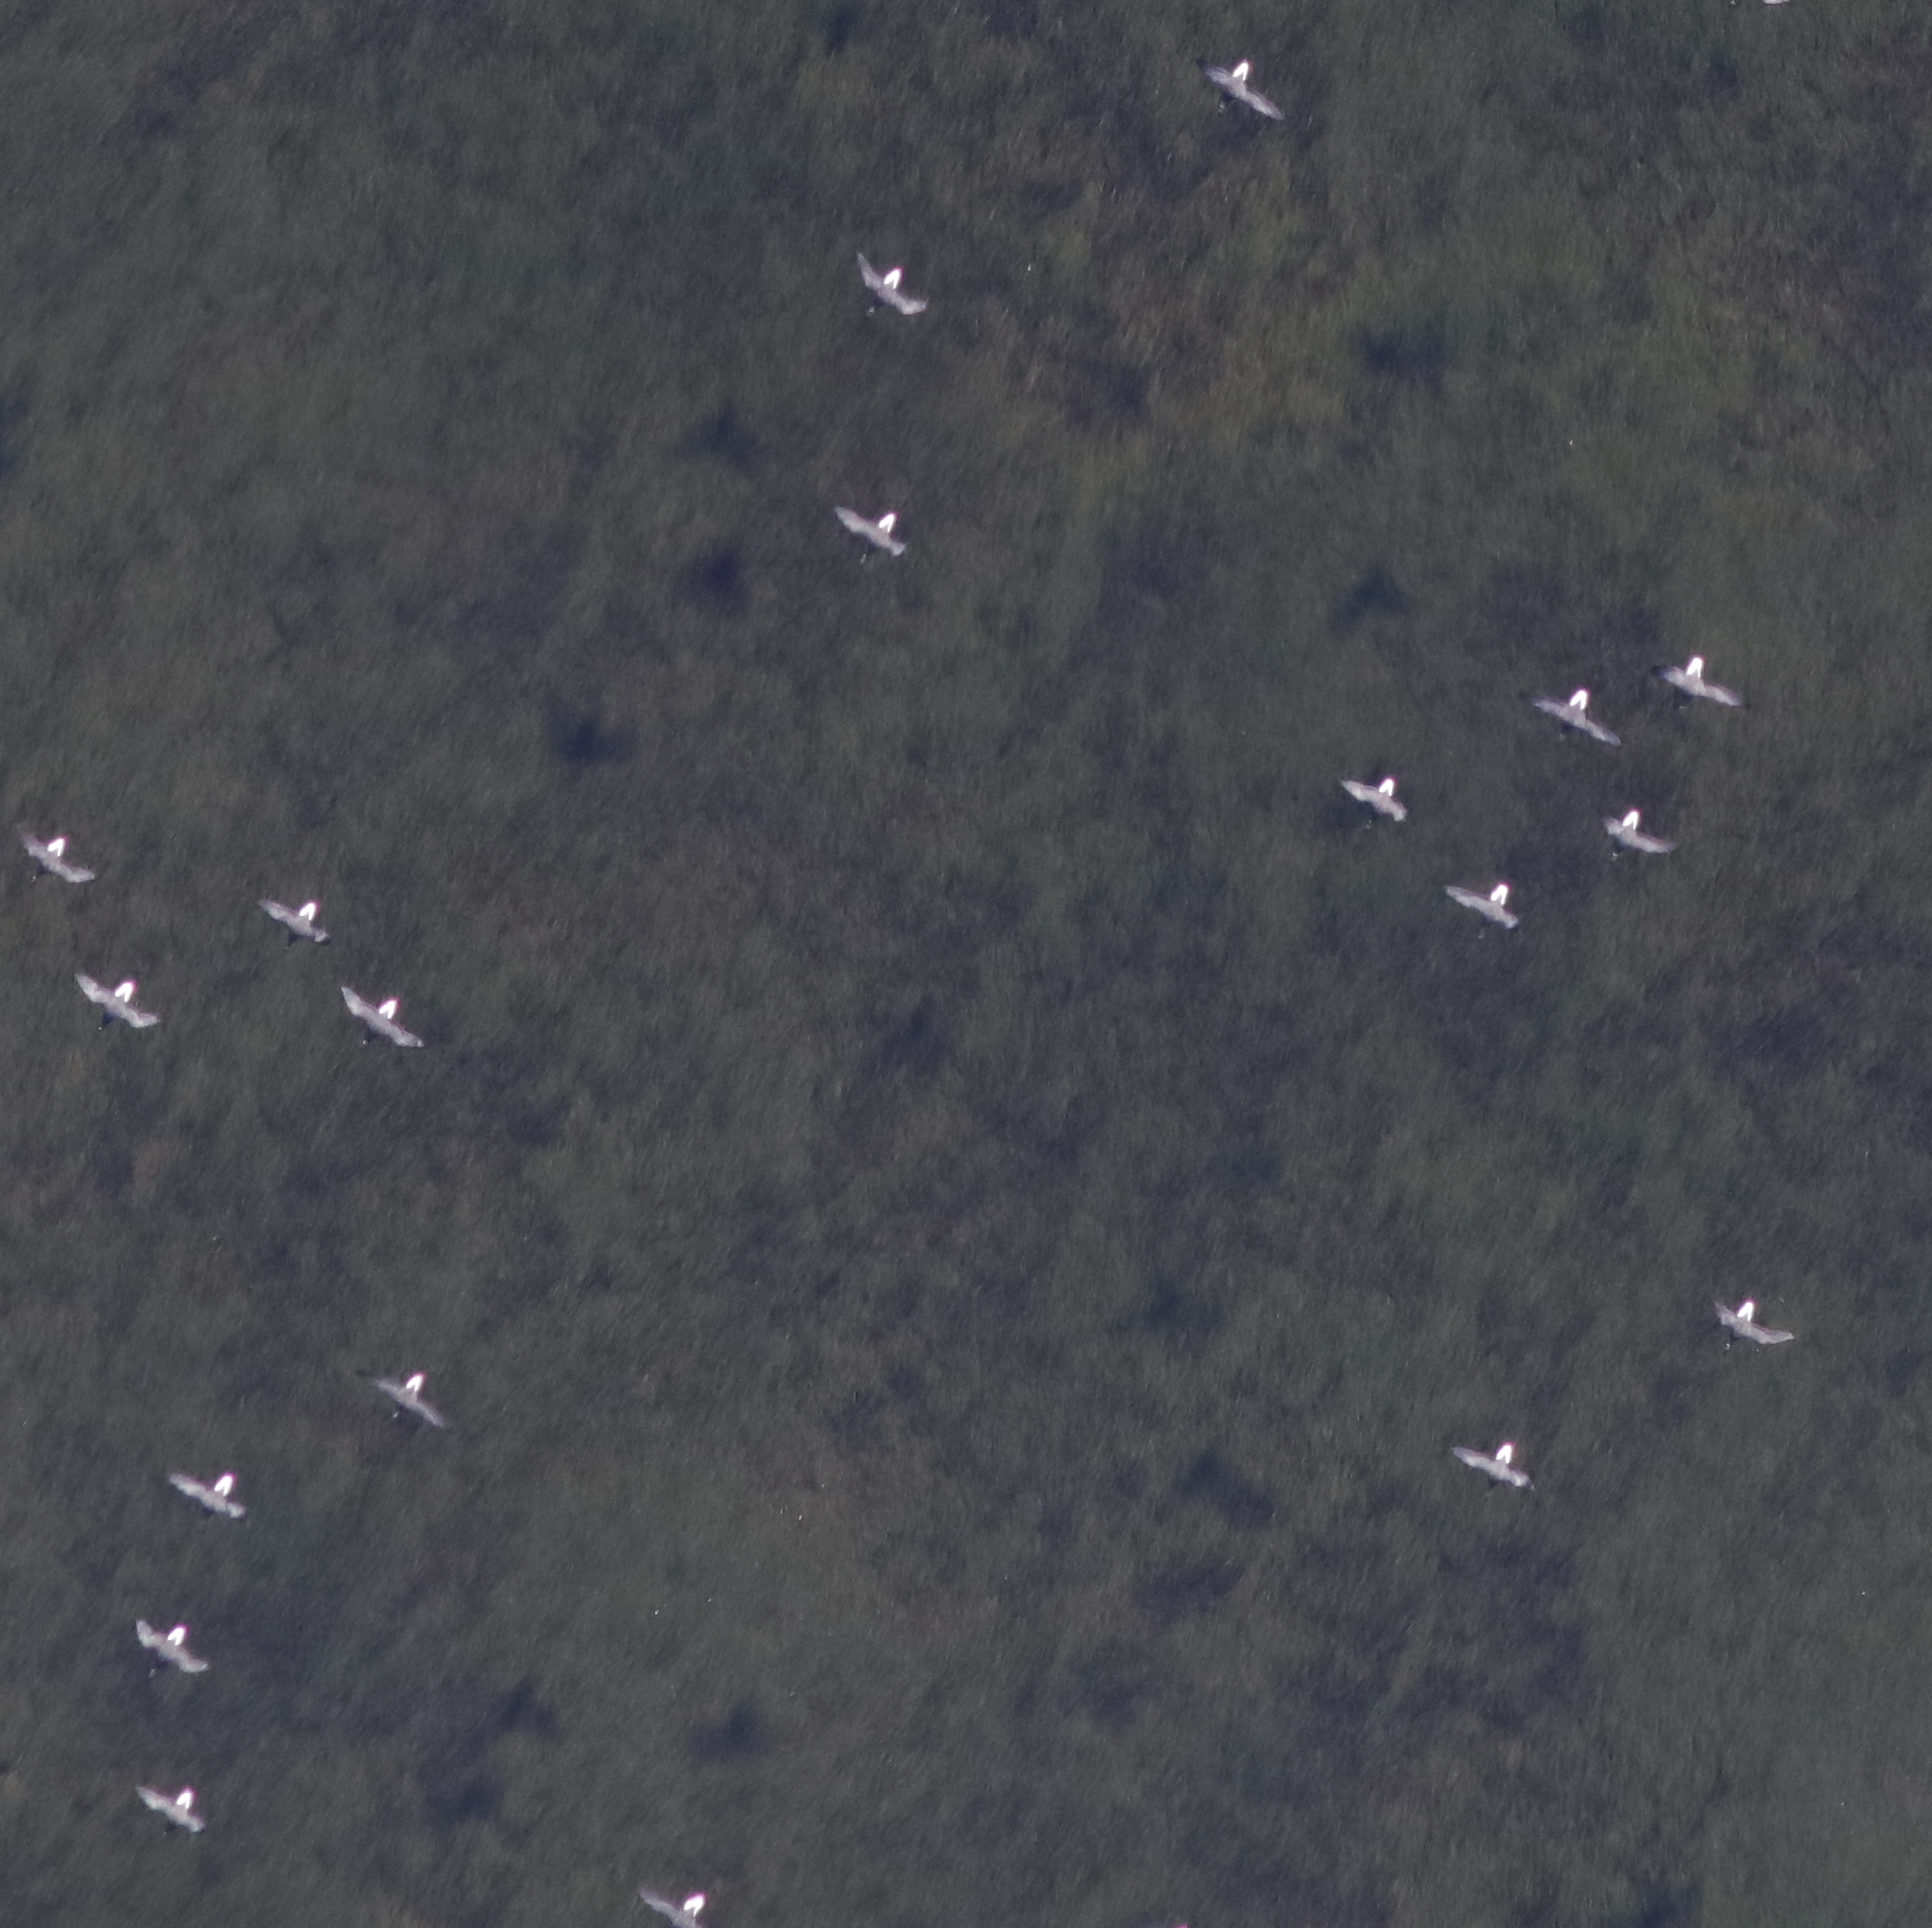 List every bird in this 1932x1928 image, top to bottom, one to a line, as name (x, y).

brant (1239, 93)
brant (882, 290)
brant (874, 532)
brant (1689, 683)
brant (1568, 716)
brant (1384, 799)
brant (1625, 834)
brant (39, 864)
brant (1492, 910)
brant (299, 912)
brant (125, 1016)
brant (381, 1023)
brant (1739, 1324)
brant (412, 1391)
brant (1496, 1466)
brant (215, 1494)
brant (155, 1642)
brant (184, 1795)
brant (680, 1910)